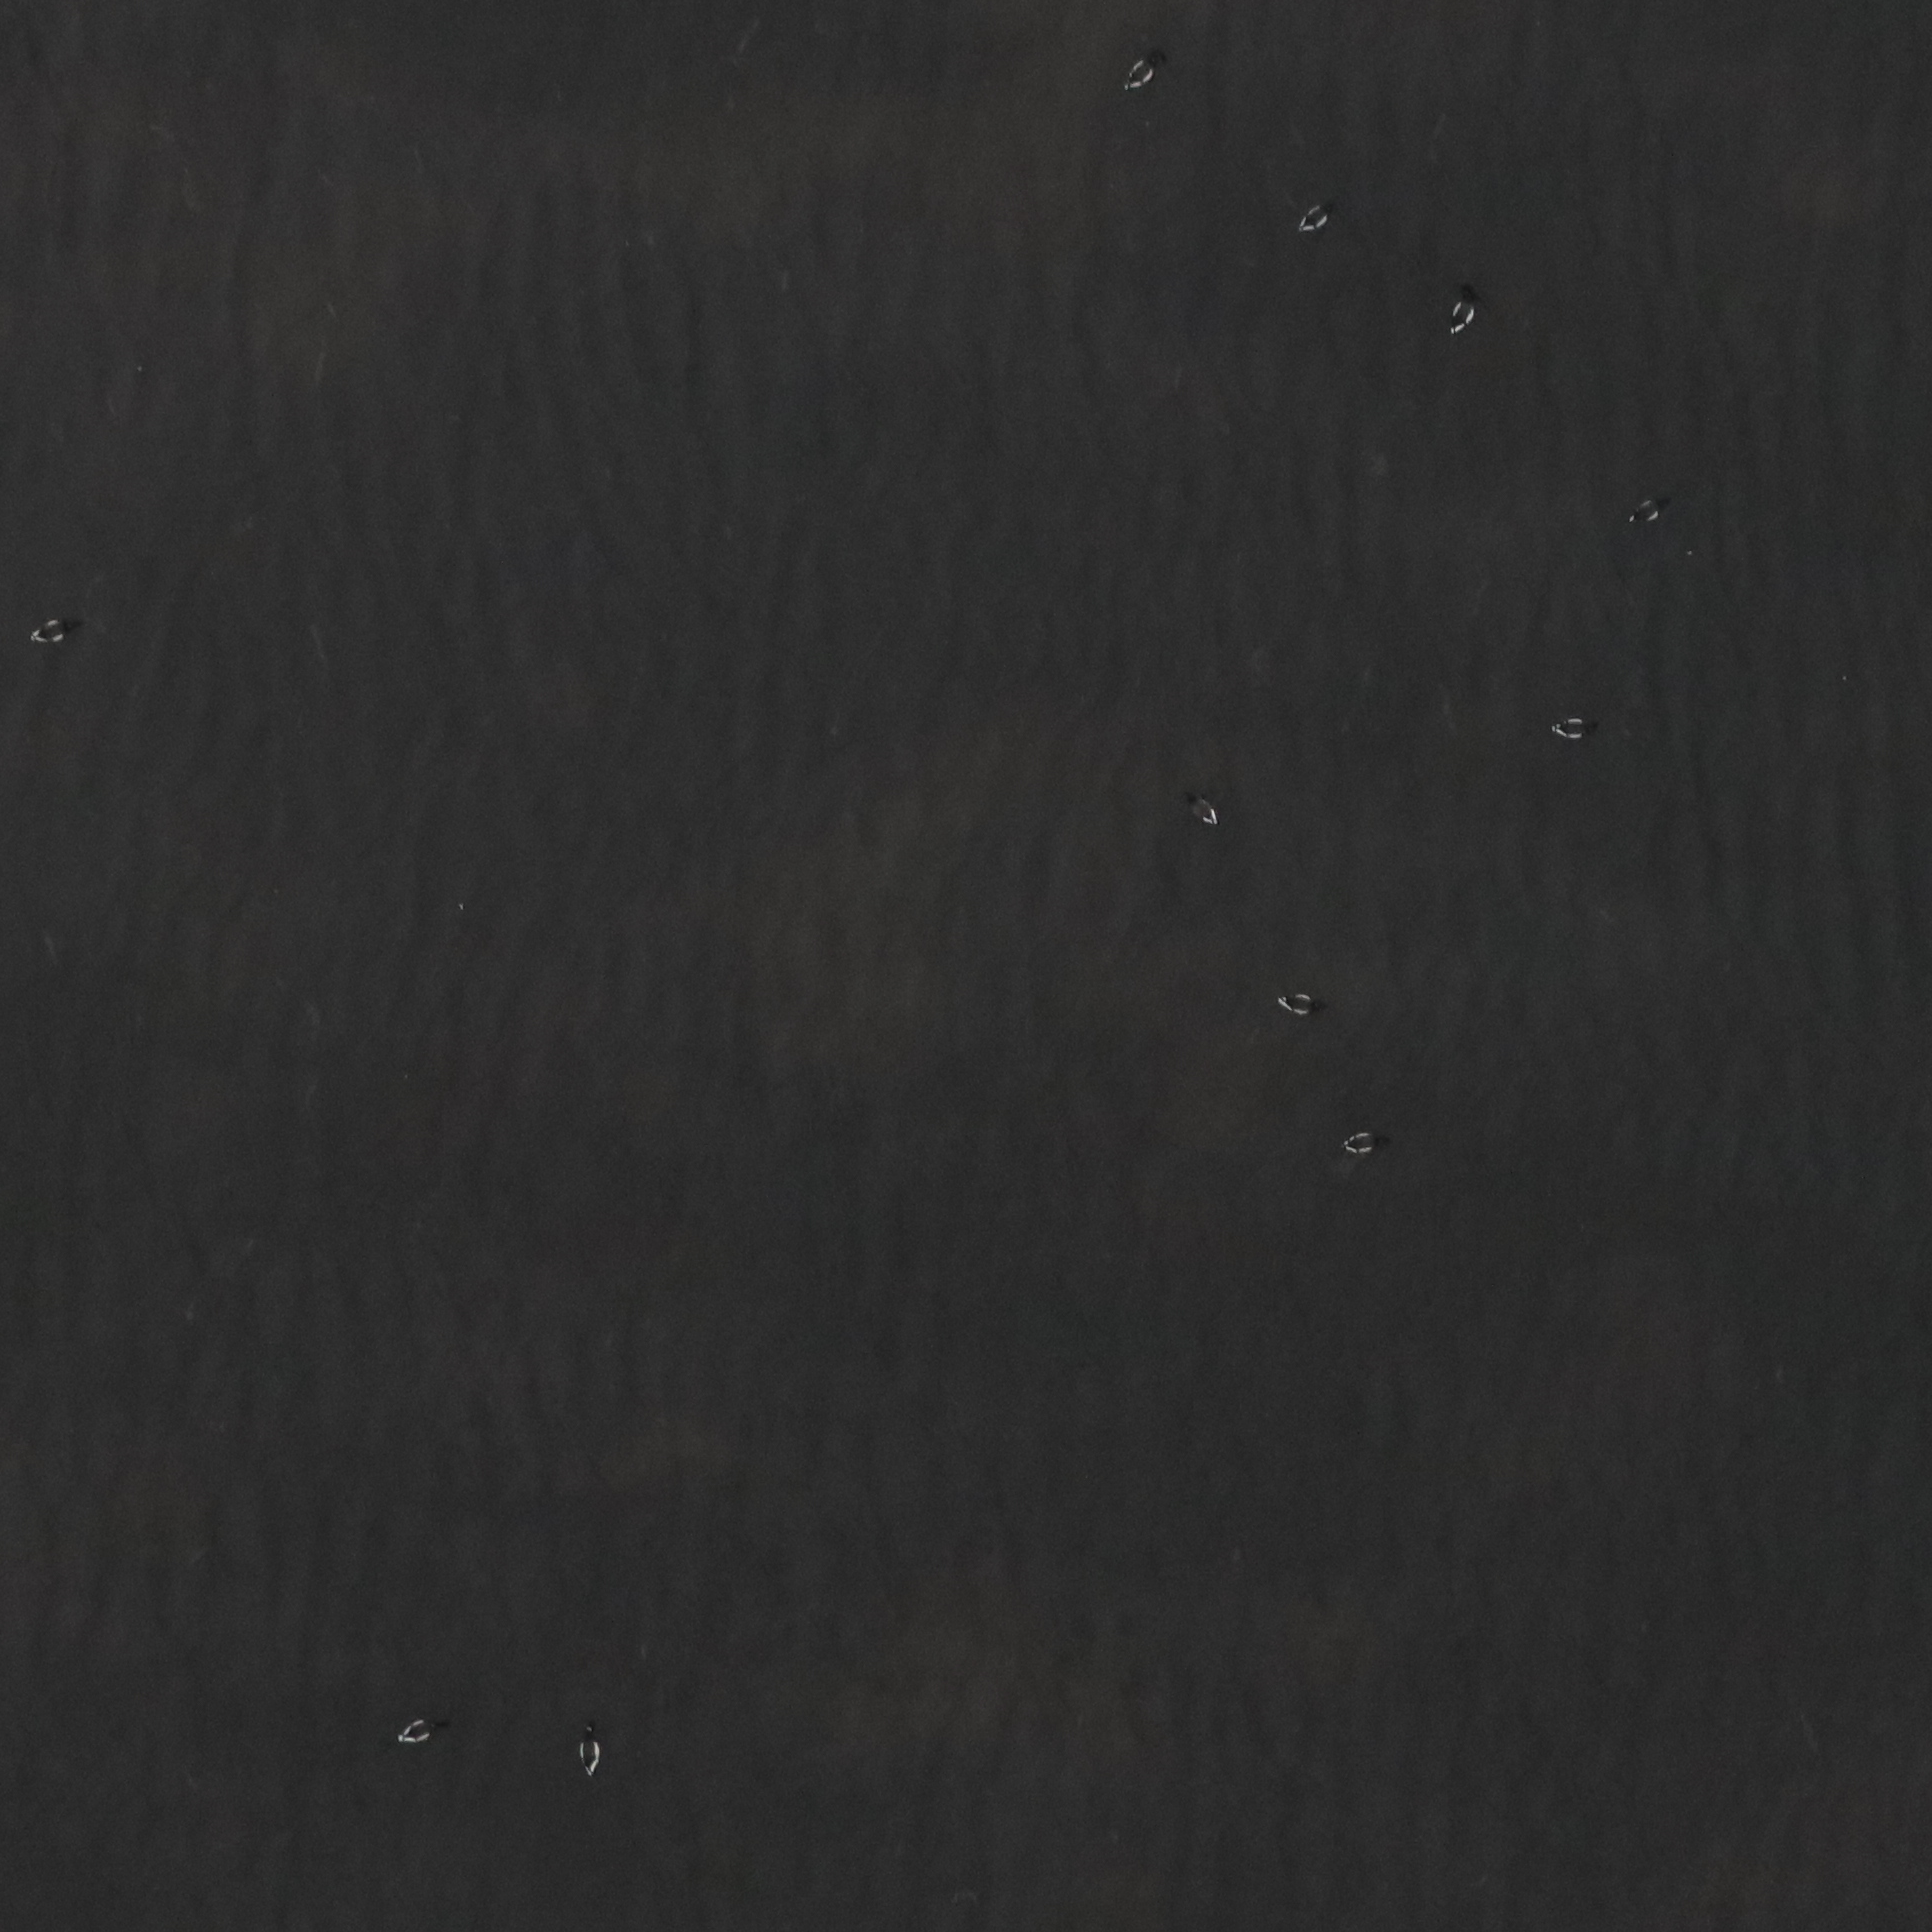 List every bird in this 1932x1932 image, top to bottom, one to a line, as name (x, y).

brant (1145, 72)
brant (1316, 218)
brant (1463, 314)
brant (1649, 510)
brant (52, 632)
brant (1570, 729)
brant (1205, 811)
brant (1300, 1004)
brant (1364, 1144)
brant (419, 1732)
brant (590, 1753)